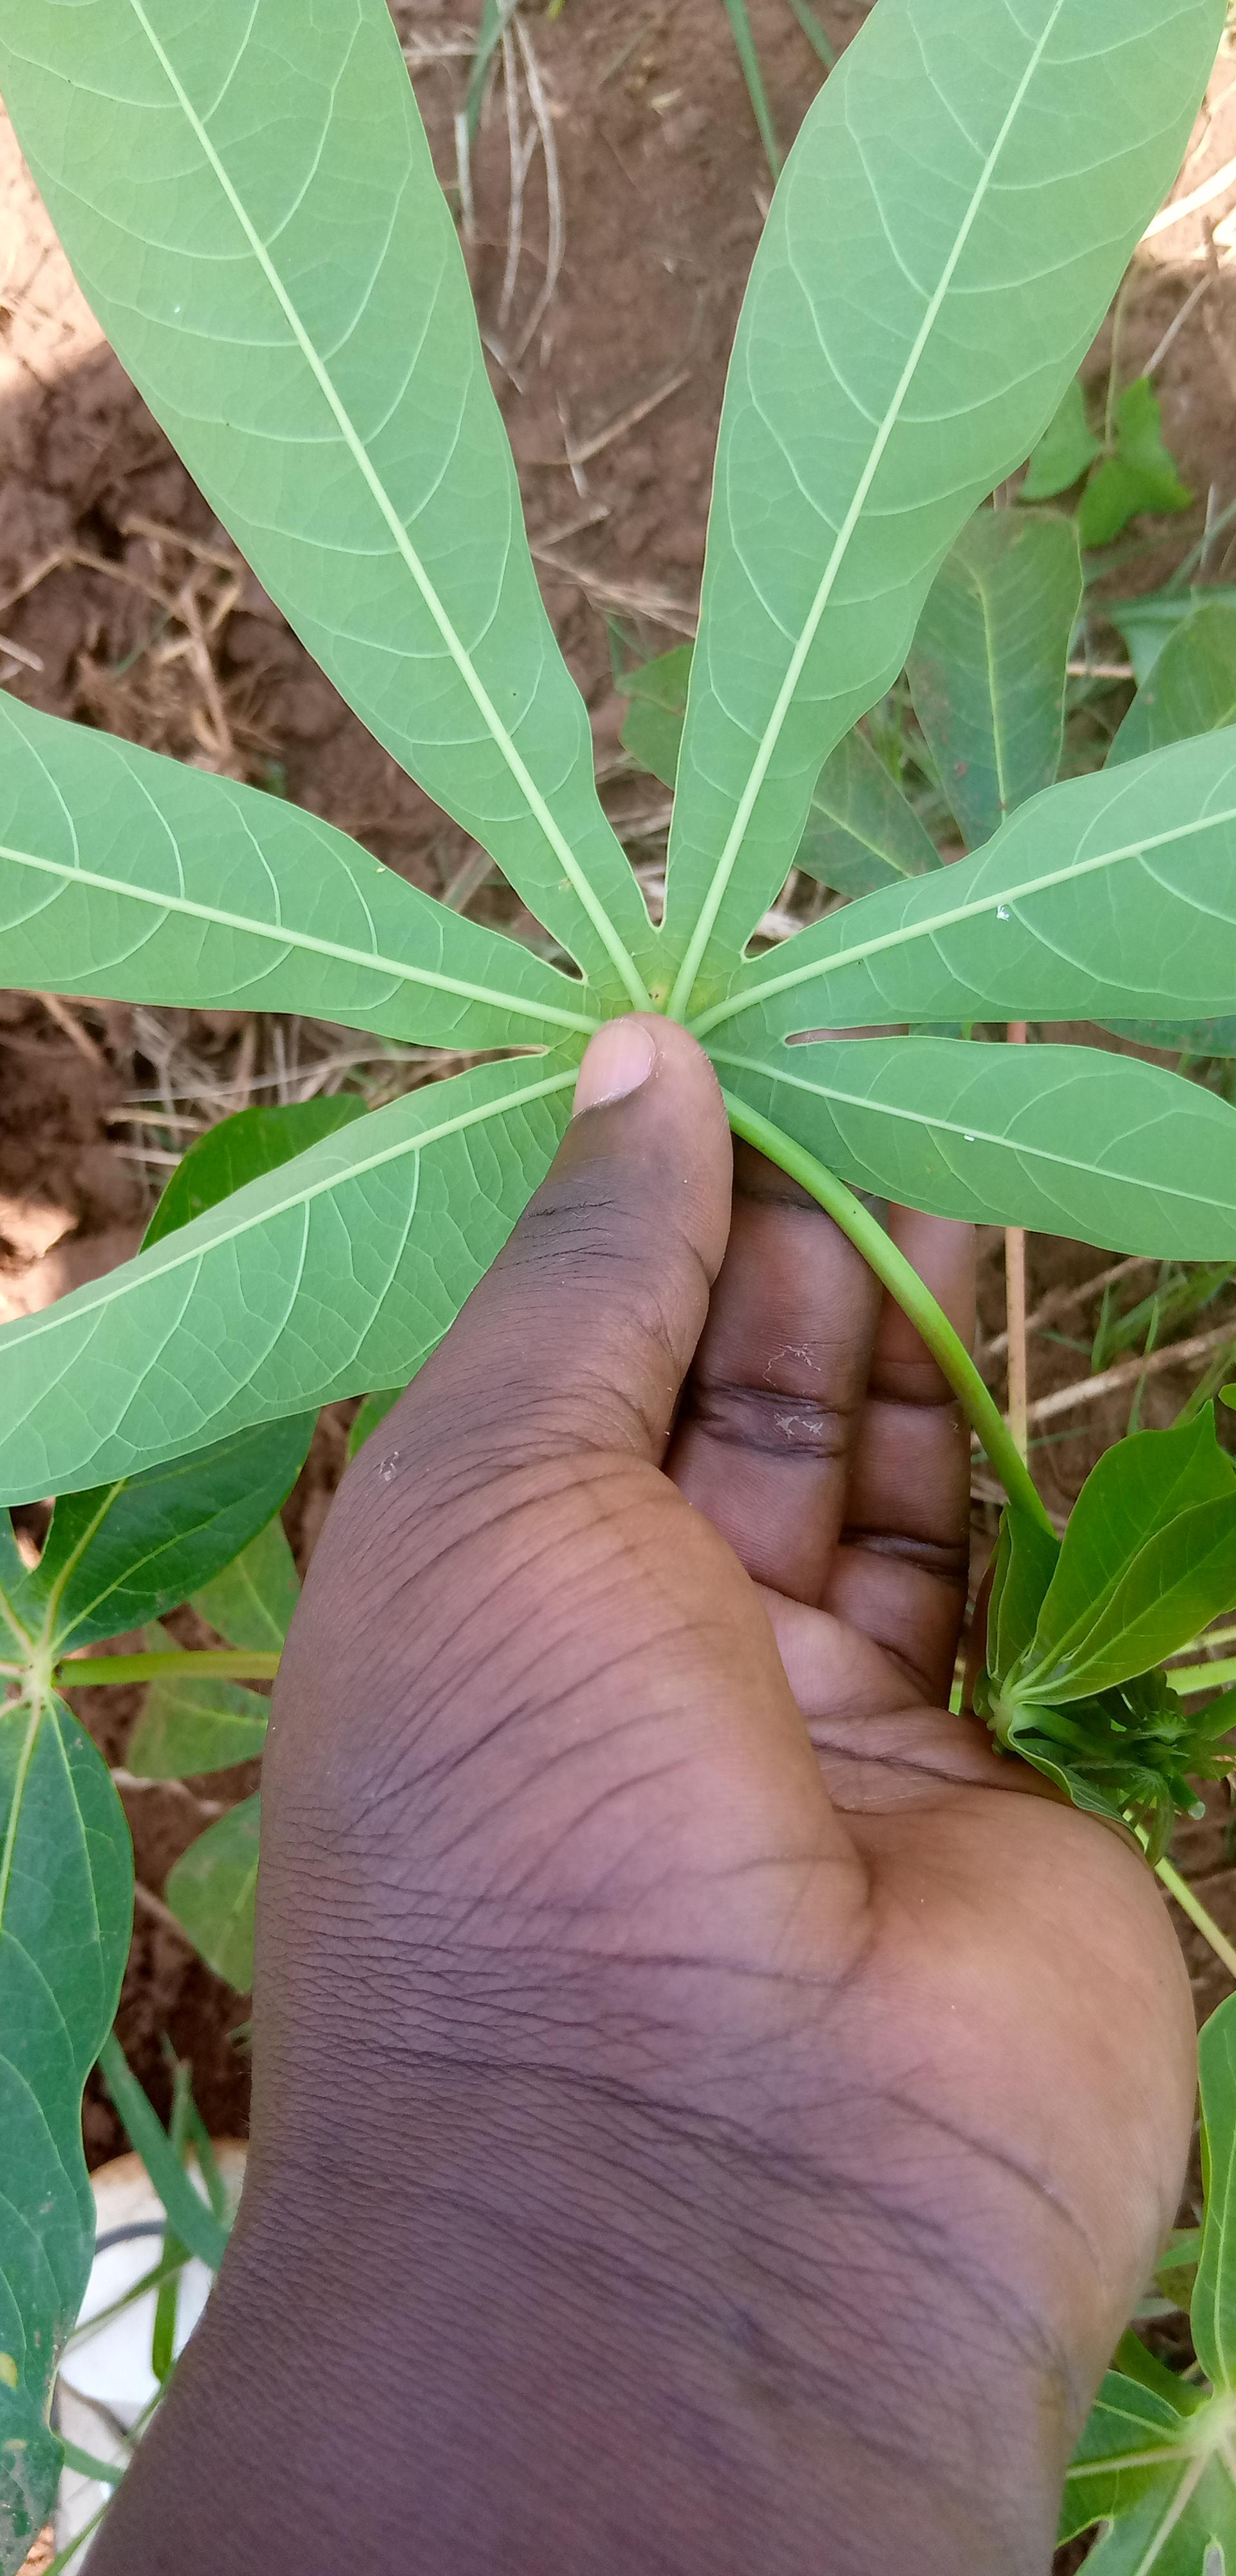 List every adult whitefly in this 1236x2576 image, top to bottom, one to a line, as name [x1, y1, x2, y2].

whitefly [173, 305, 183, 316]
whitefly [374, 864, 386, 875]
whitefly [993, 904, 1011, 923]
whitefly [962, 1133, 975, 1144]